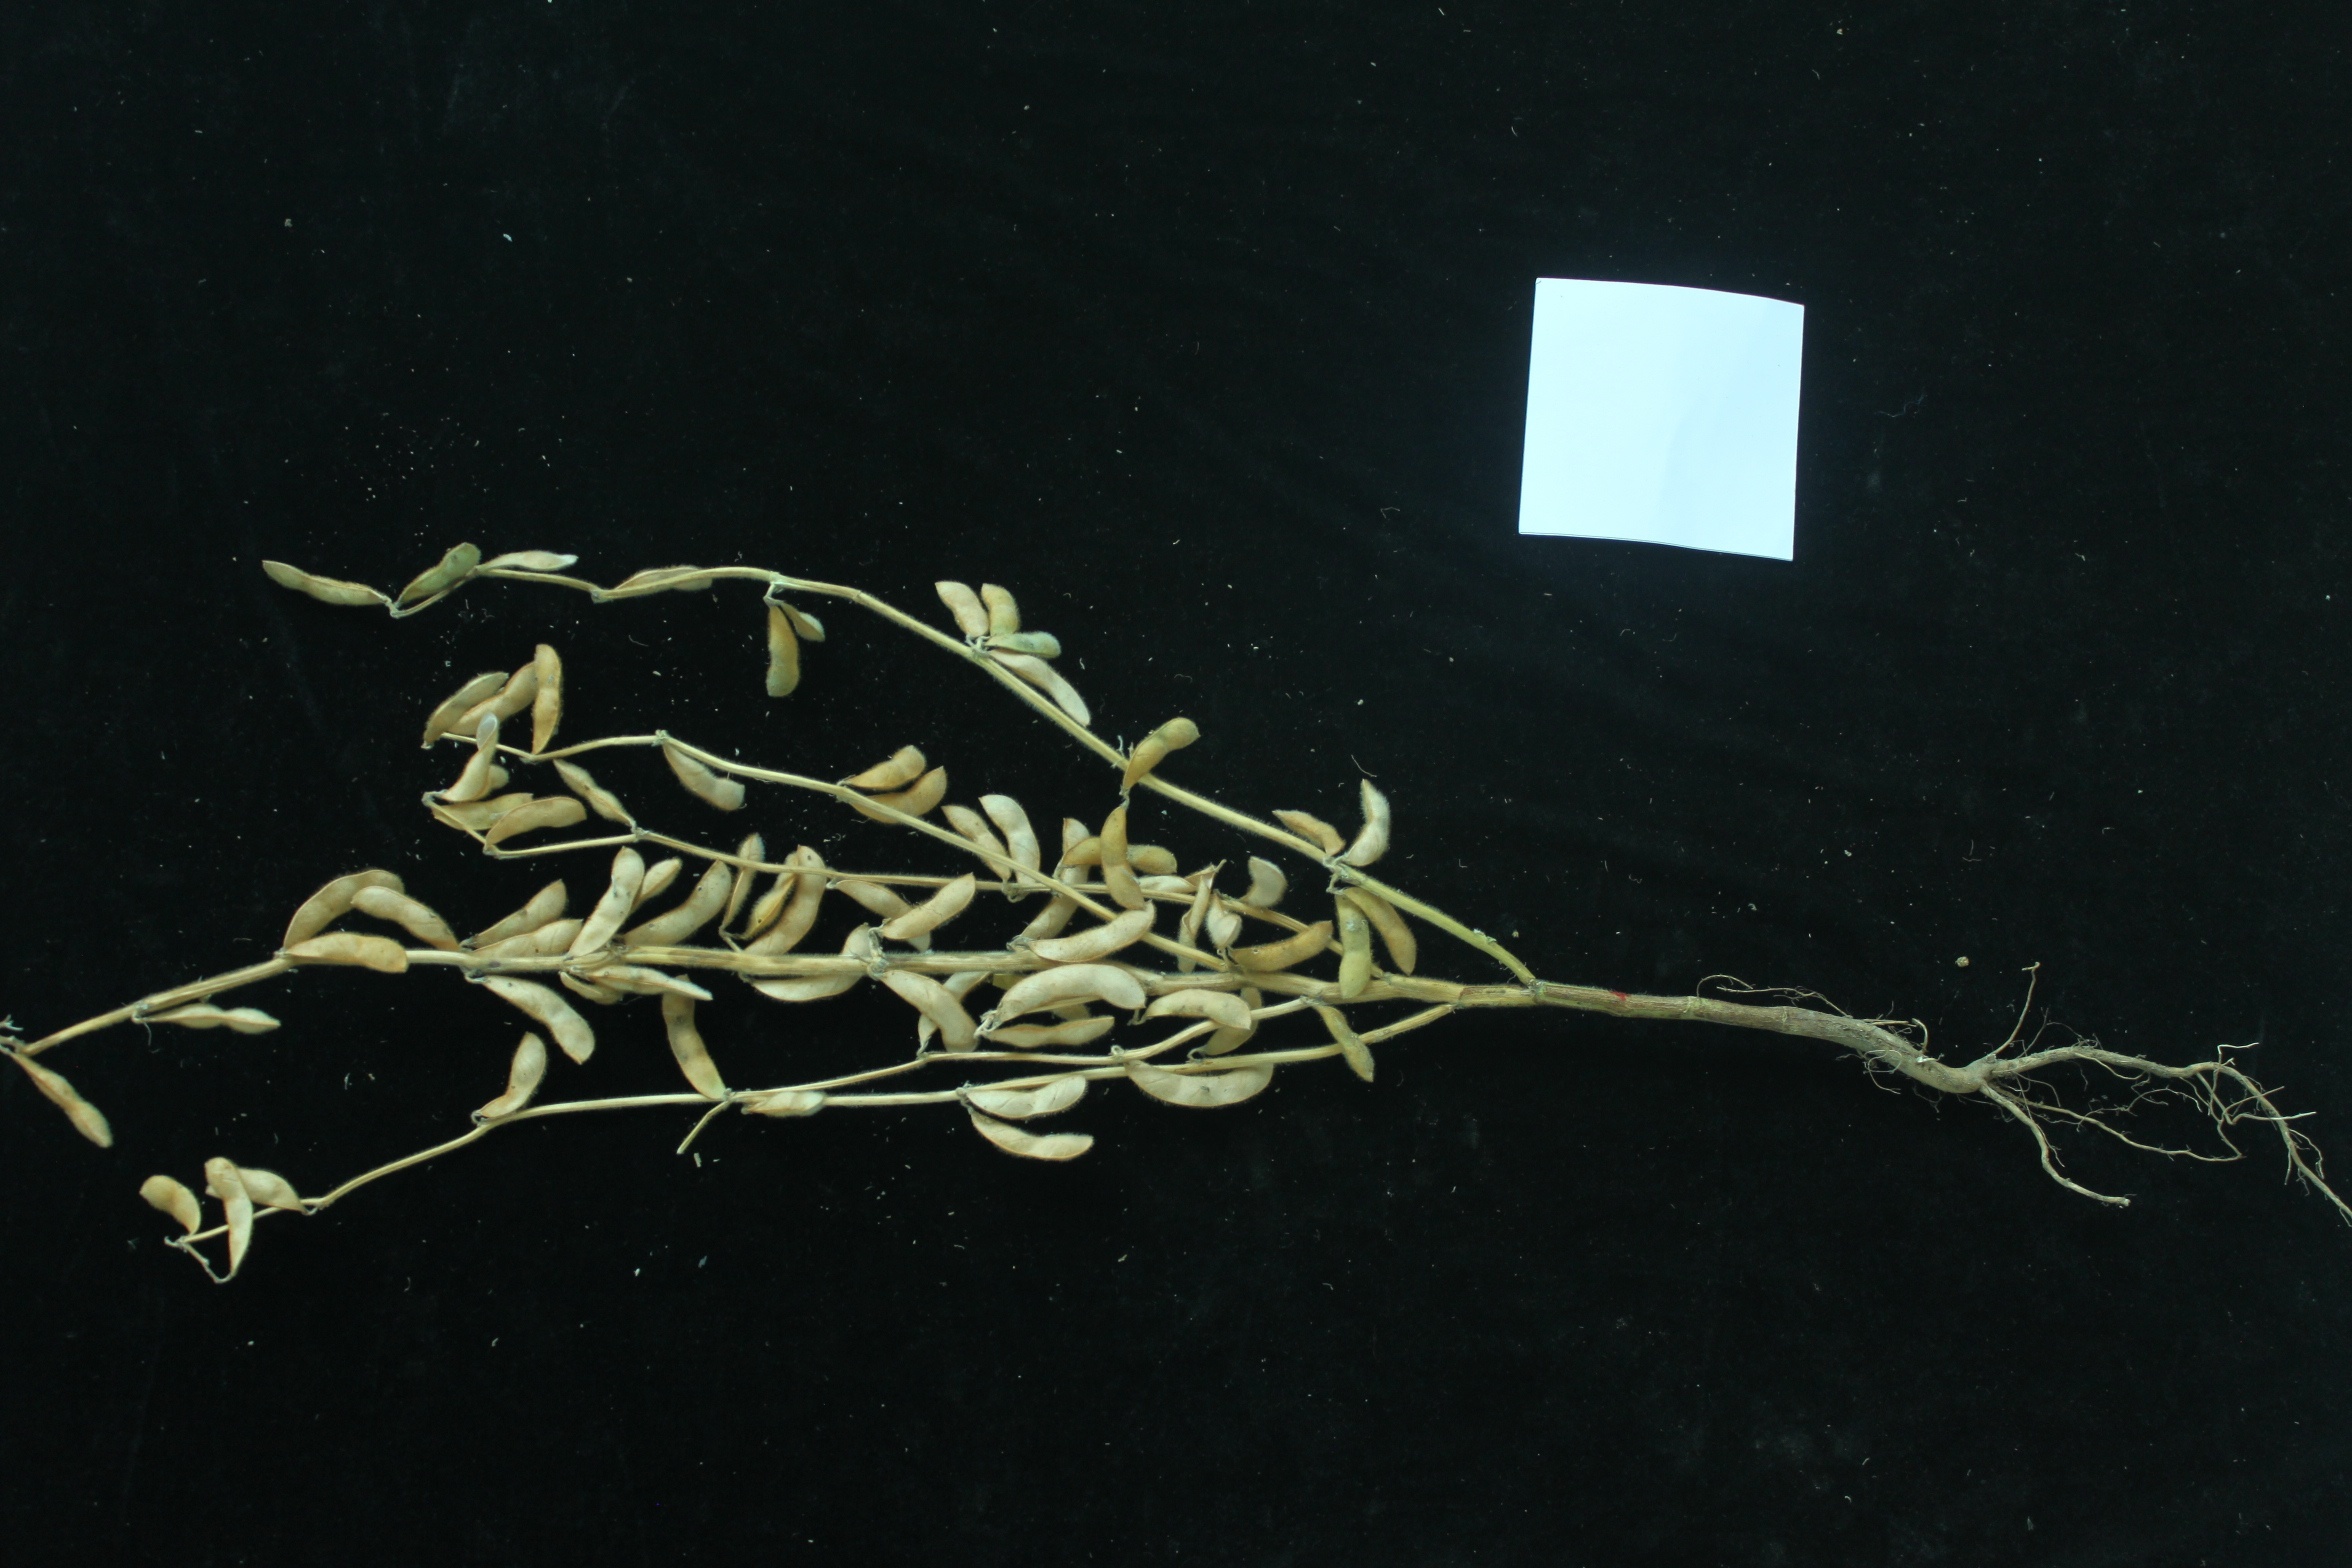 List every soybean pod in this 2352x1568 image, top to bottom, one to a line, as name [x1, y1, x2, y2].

soybean pod [390, 543, 479, 608]
soybean pod [466, 553, 578, 579]
soybean pod [259, 562, 390, 614]
soybean pod [600, 566, 713, 594]
soybean pod [933, 580, 990, 648]
soybean pod [979, 586, 1021, 648]
soybean pod [765, 598, 799, 701]
soybean pod [768, 600, 826, 644]
soybean pod [980, 633, 1062, 661]
soybean pod [533, 643, 561, 757]
soybean pod [981, 649, 1088, 728]
soybean pod [444, 661, 536, 739]
soybean pod [421, 669, 511, 747]
soybean pod [1120, 716, 1198, 797]
soybean pod [428, 719, 498, 803]
soybean pod [659, 737, 747, 812]
soybean pod [834, 744, 928, 790]
soybean pod [554, 761, 632, 826]
soybean pod [481, 765, 509, 794]
soybean pod [840, 766, 950, 827]
soybean pod [1332, 777, 1391, 867]
soybean pod [976, 792, 1039, 904]
soybean pod [434, 793, 536, 831]
soybean pod [486, 795, 587, 852]
soybean pod [1100, 802, 1150, 910]
soybean pod [1272, 807, 1347, 859]
soybean pod [943, 808, 1014, 884]
soybean pod [1012, 818, 1091, 942]
soybean pod [719, 832, 762, 933]
soybean pod [1053, 835, 1177, 874]
soybean pod [741, 847, 826, 960]
soybean pod [559, 848, 644, 960]
soybean pod [730, 849, 800, 942]
soybean pod [614, 859, 733, 955]
soybean pod [639, 859, 681, 905]
soybean pod [1236, 859, 1287, 910]
soybean pod [1137, 860, 1224, 895]
soybean pod [1177, 860, 1223, 973]
soybean pod [272, 867, 406, 960]
soybean pod [878, 870, 975, 940]
soybean pod [832, 879, 932, 953]
soybean pod [459, 880, 566, 947]
soybean pod [343, 885, 461, 953]
soybean pod [1208, 887, 1242, 956]
soybean pod [1338, 890, 1416, 977]
soybean pod [1335, 897, 1370, 998]
soybean pod [1019, 900, 1155, 963]
soybean pod [464, 919, 586, 978]
soybean pod [1229, 920, 1333, 973]
soybean pod [752, 923, 878, 1003]
soybean pod [271, 932, 406, 974]
soybean pod [566, 965, 712, 1003]
soybean pod [978, 965, 1169, 1033]
soybean pod [991, 968, 1090, 1021]
soybean pod [878, 970, 977, 1058]
soybean pod [556, 972, 626, 1007]
soybean pod [916, 972, 992, 1060]
soybean pod [662, 974, 727, 1103]
soybean pod [474, 976, 594, 1065]
soybean pod [1189, 984, 1260, 1056]
soybean pod [1142, 991, 1255, 1031]
soybean pod [1311, 1002, 1374, 1082]
soybean pod [136, 1004, 282, 1036]
soybean pod [981, 1019, 1111, 1050]
soybean pod [471, 1032, 546, 1127]
soybean pod [8, 1053, 111, 1148]
soybean pod [1119, 1057, 1277, 1107]
soybean pod [963, 1075, 1087, 1121]
soybean pod [740, 1090, 824, 1121]
soybean pod [961, 1101, 1094, 1163]
soybean pod [204, 1158, 255, 1276]
soybean pod [205, 1171, 307, 1212]
soybean pod [139, 1176, 202, 1237]